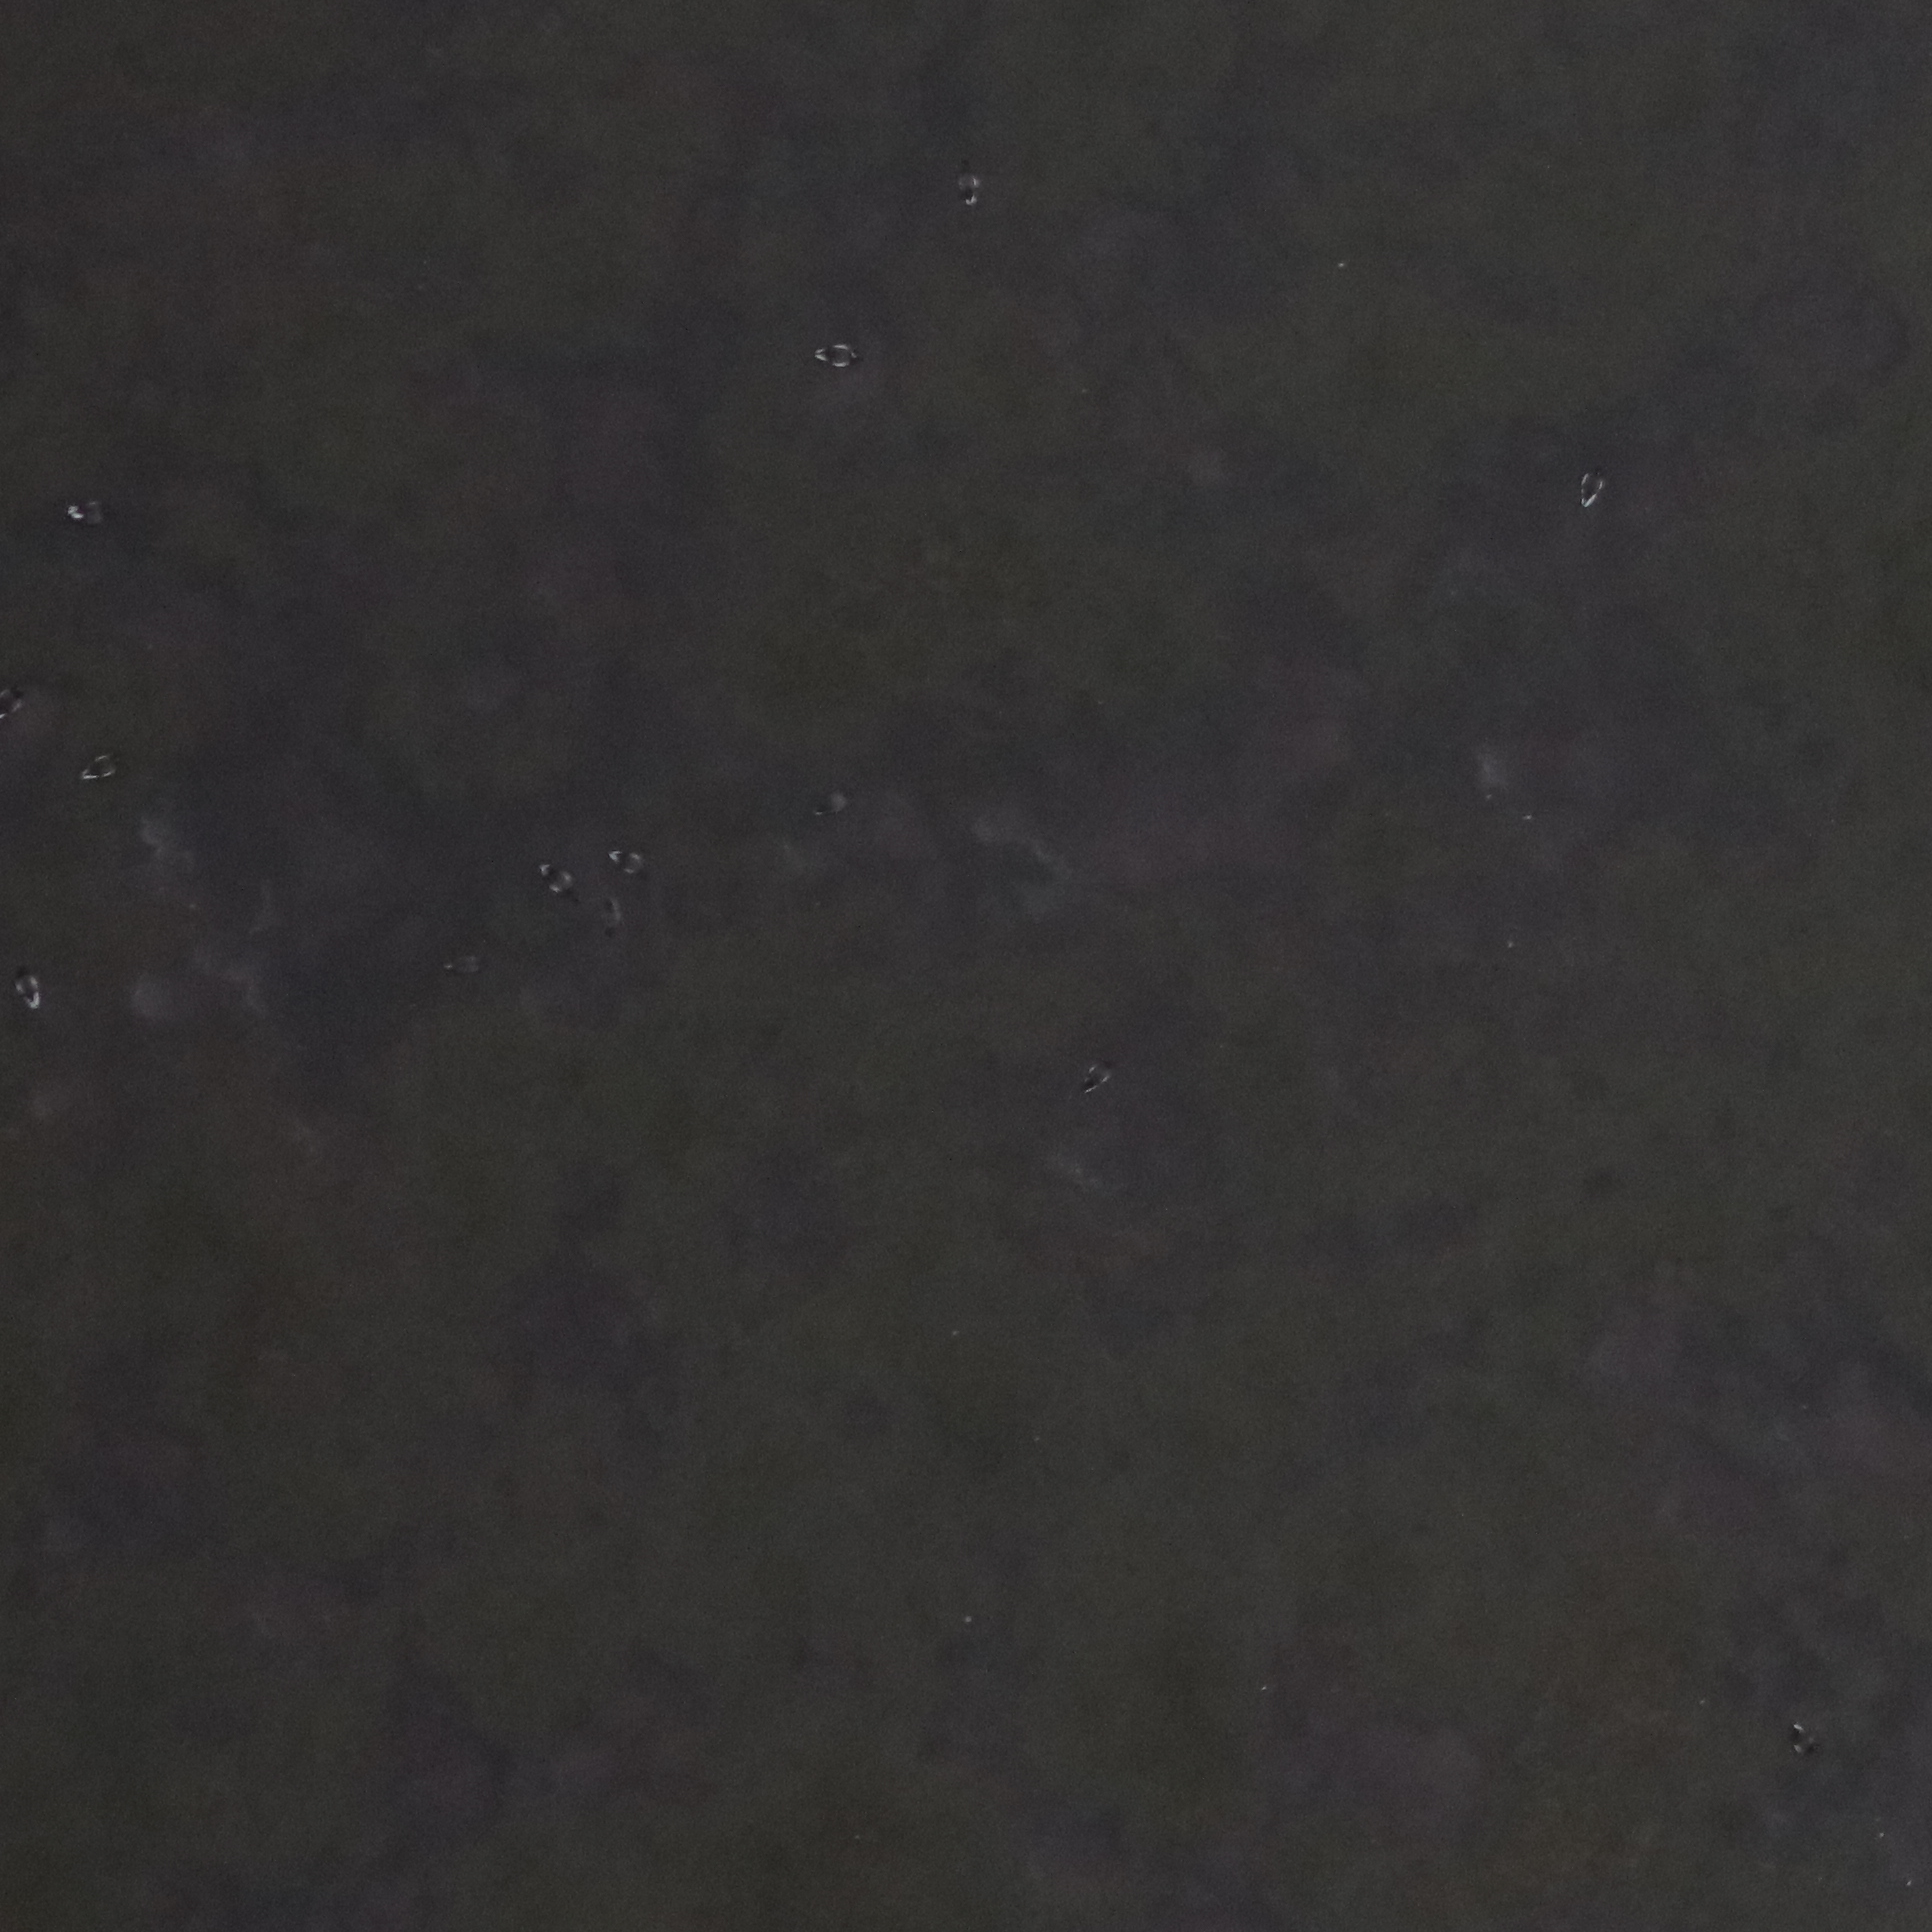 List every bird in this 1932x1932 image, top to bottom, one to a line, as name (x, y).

brant (970, 186)
brant (839, 355)
brant (1591, 486)
brant (89, 508)
brant (8, 706)
brant (101, 767)
brant (830, 802)
brant (629, 862)
brant (558, 878)
brant (612, 915)
brant (470, 965)
brant (30, 989)
brant (1095, 1077)
brant (1801, 1739)